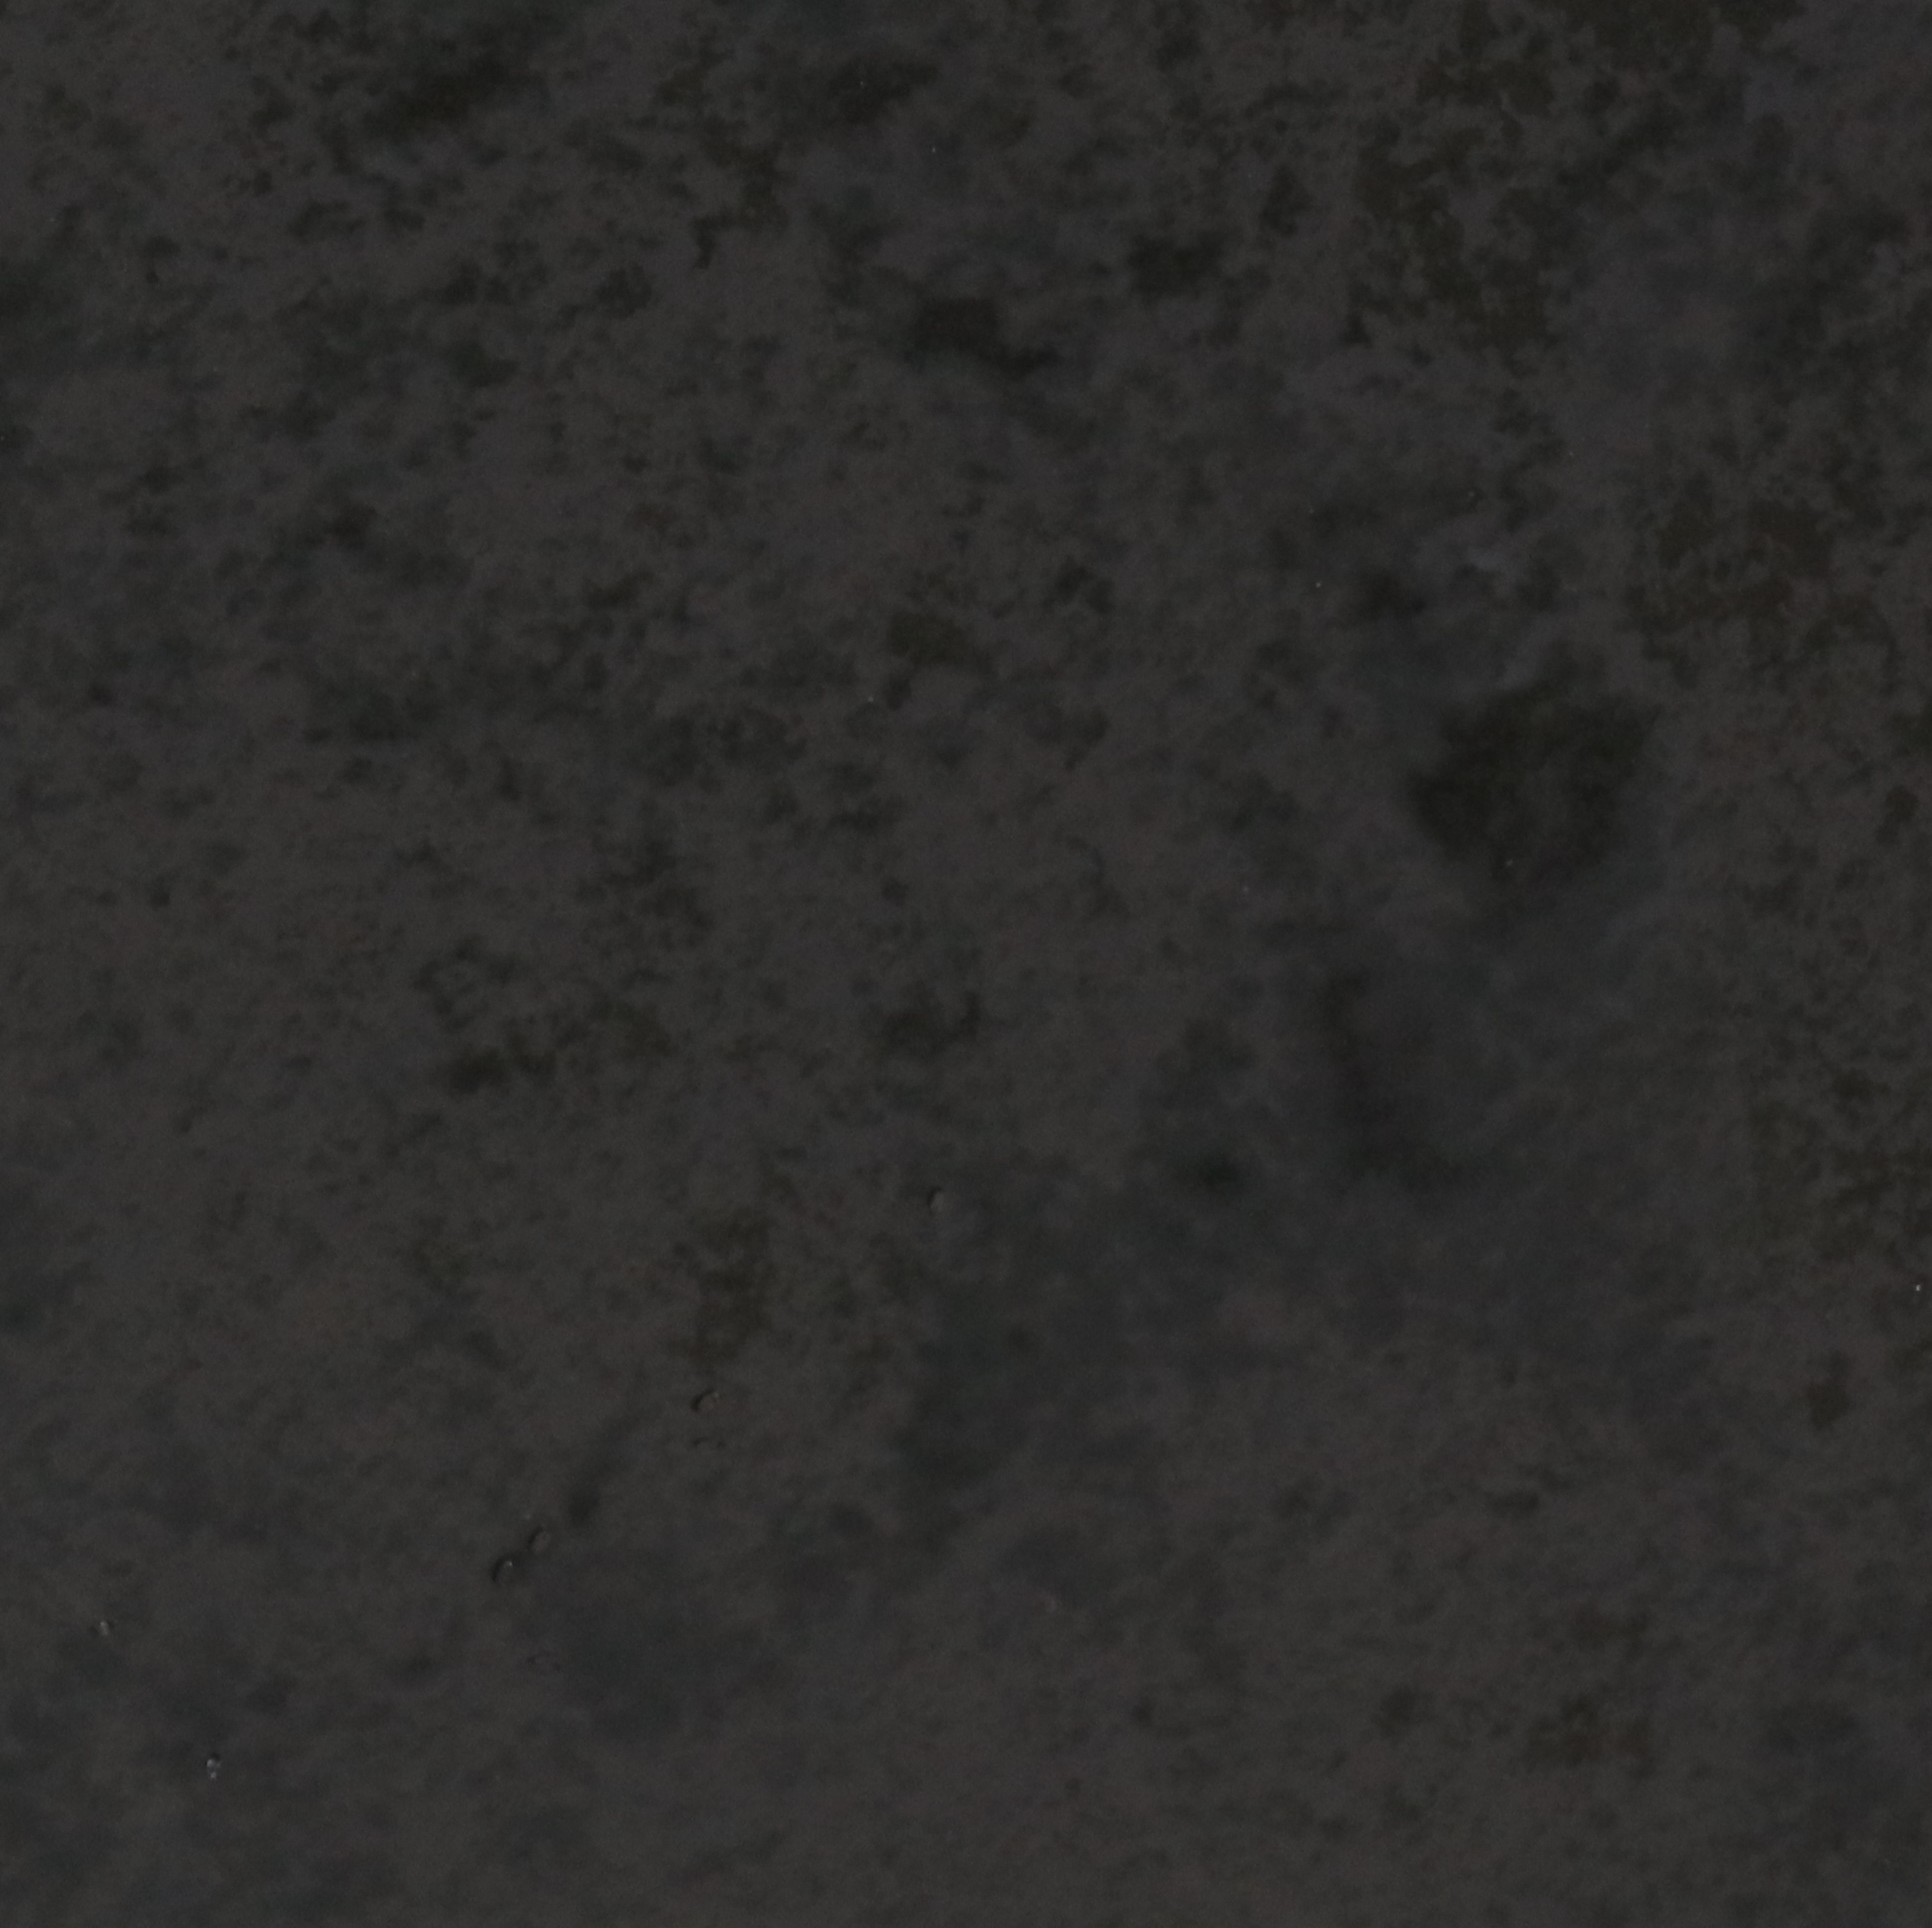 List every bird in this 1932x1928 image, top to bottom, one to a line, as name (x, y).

Canada goose (714, 1394)
Canada goose (709, 1451)
Canada goose (546, 1539)
Canada goose (510, 1565)
brant (102, 1626)
Canada goose (541, 1664)
brant (213, 1767)